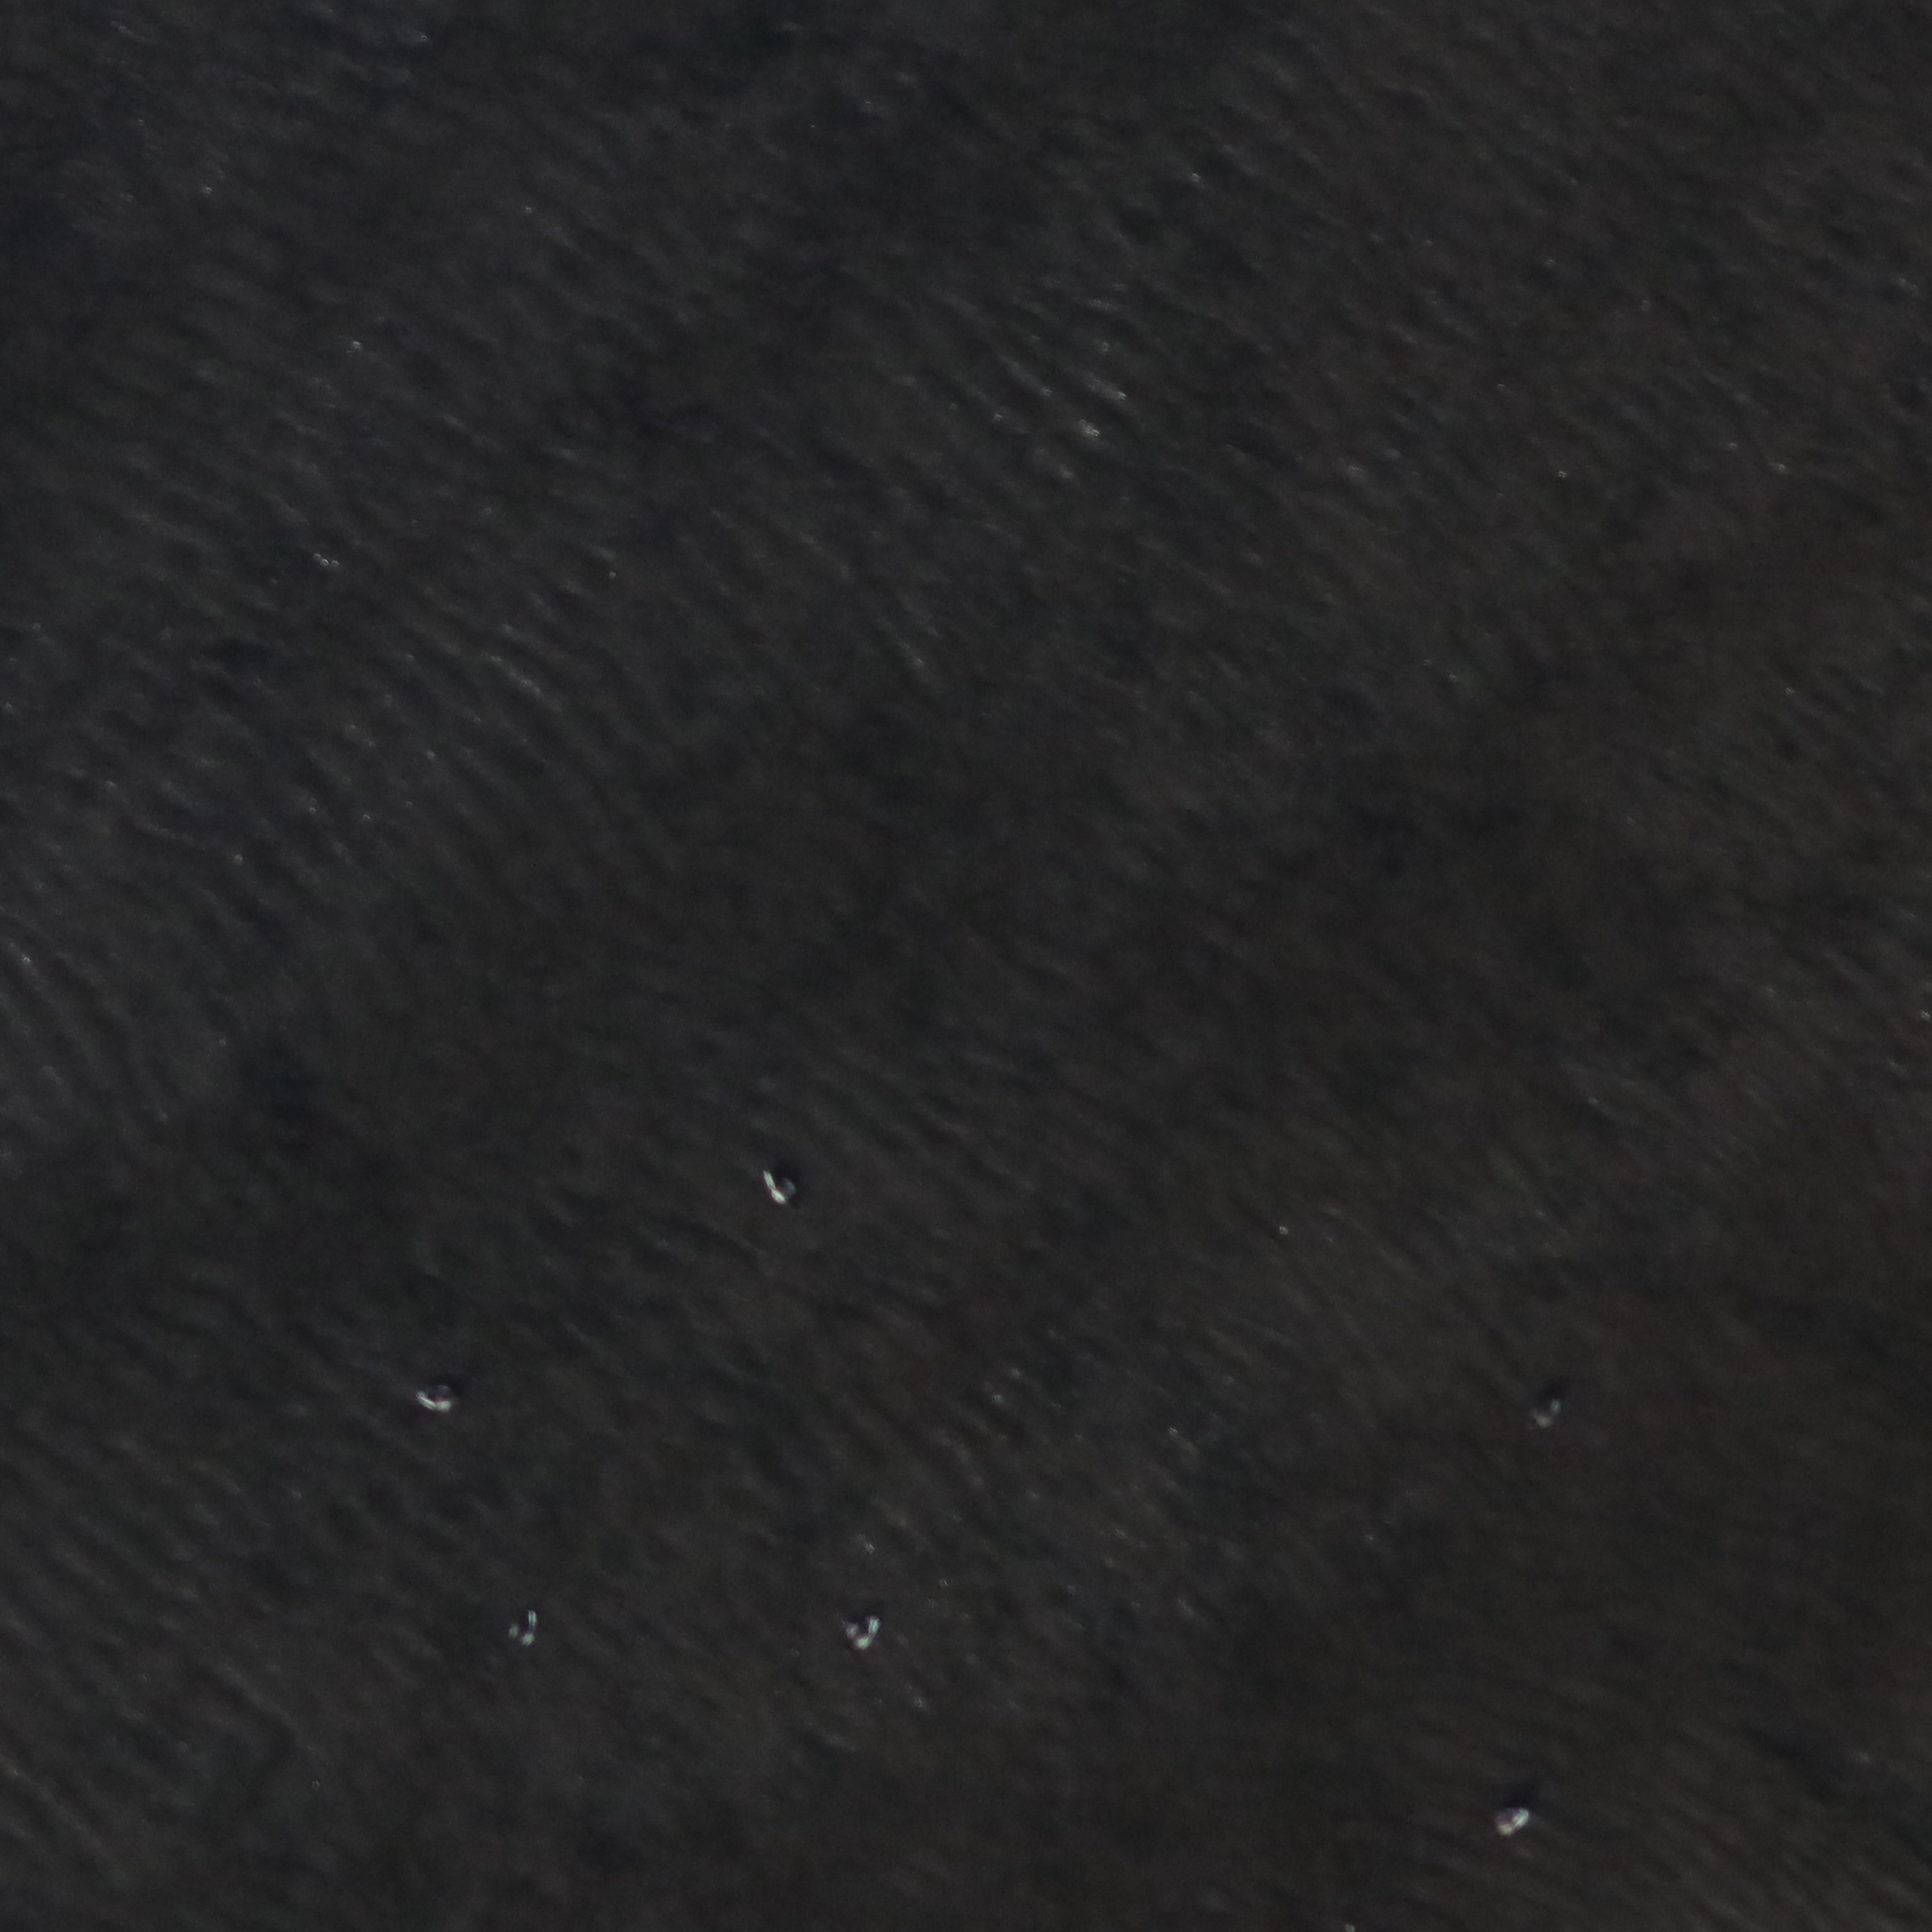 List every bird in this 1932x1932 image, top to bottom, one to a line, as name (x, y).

brant (781, 1186)
brant (434, 1398)
brant (1548, 1414)
brant (524, 1633)
brant (865, 1636)
brant (1511, 1817)